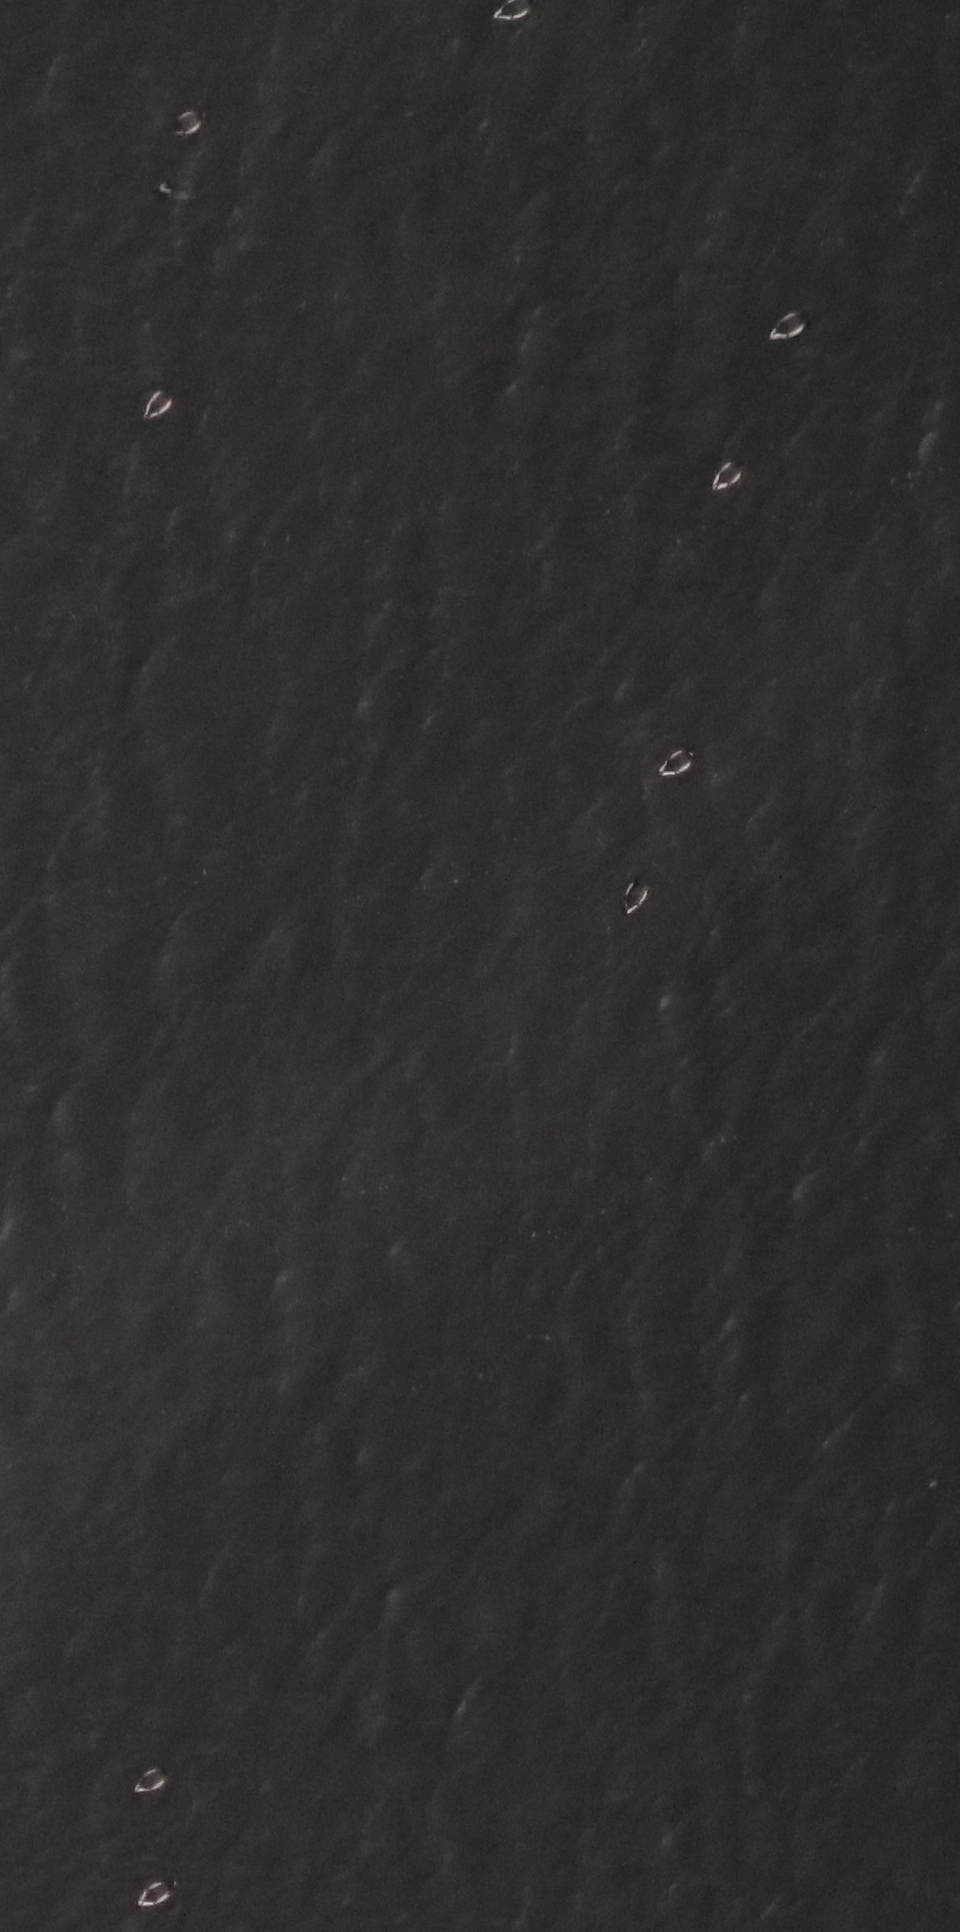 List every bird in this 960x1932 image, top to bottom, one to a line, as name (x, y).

brant (518, 9)
brant (189, 122)
brant (176, 189)
brant (790, 325)
brant (158, 405)
brant (728, 475)
brant (676, 762)
brant (635, 896)
brant (152, 1780)
brant (157, 1893)